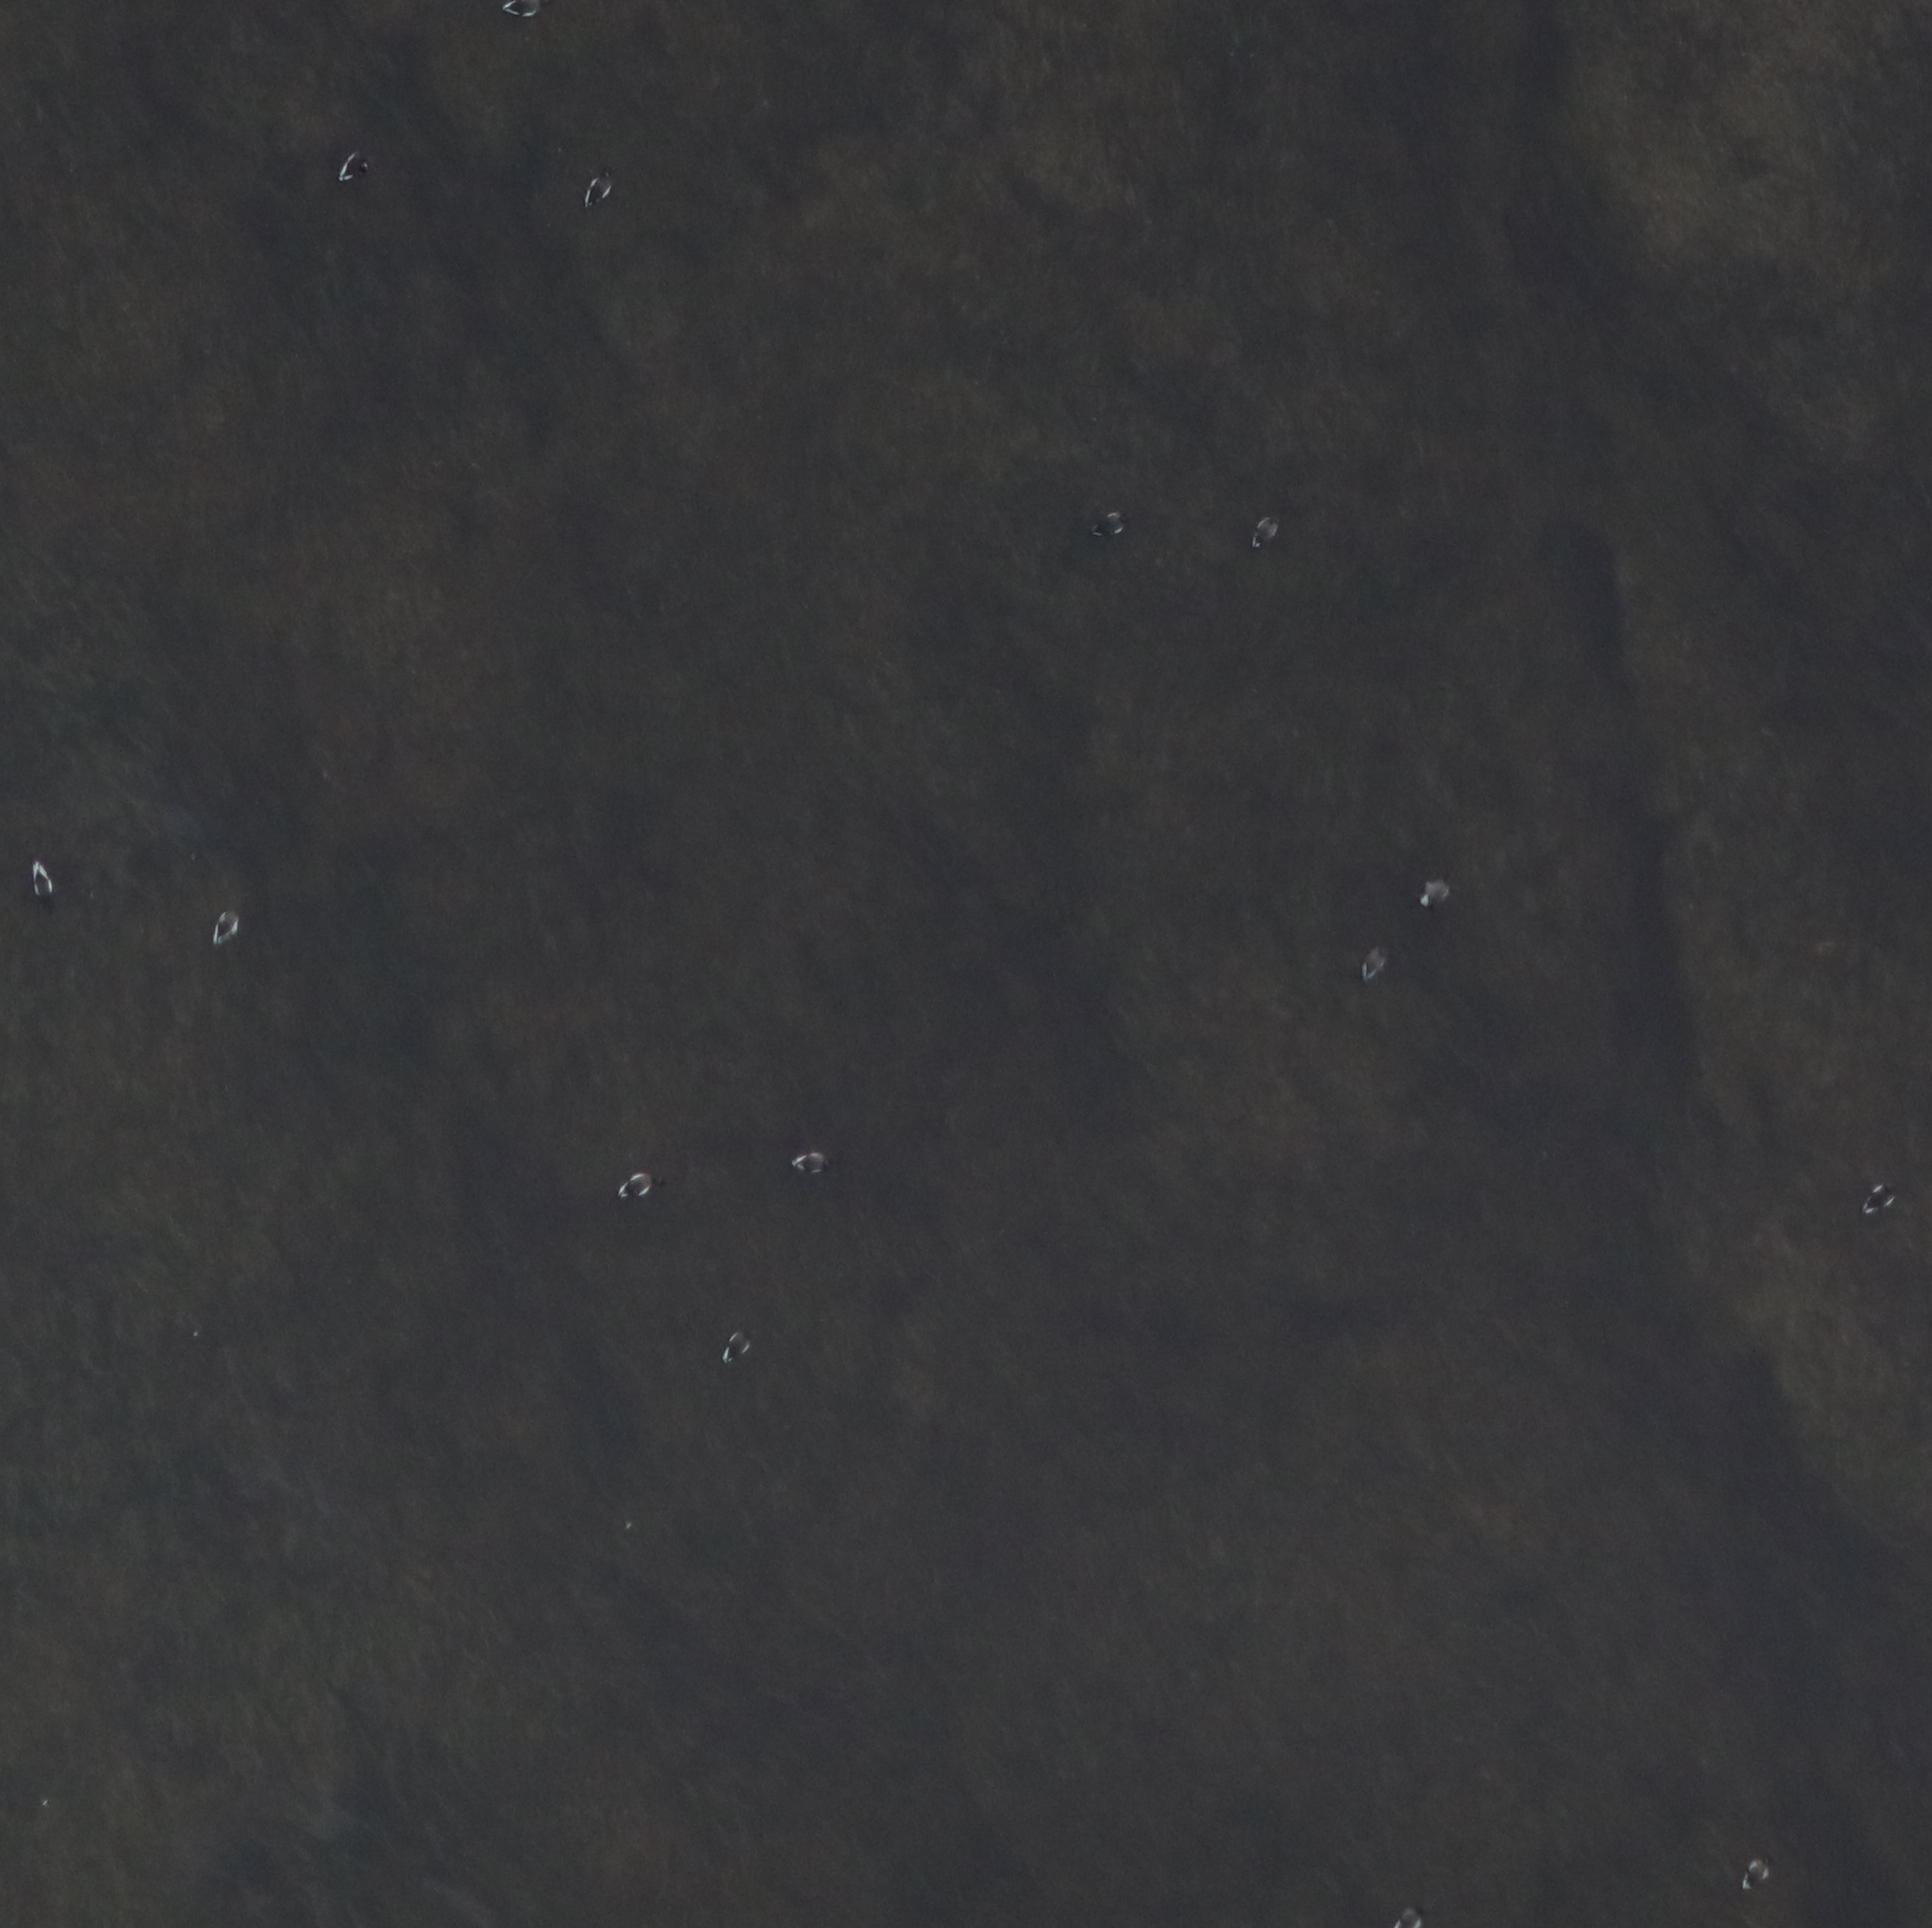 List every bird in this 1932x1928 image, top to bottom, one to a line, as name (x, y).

brant (528, 5)
brant (353, 166)
brant (594, 191)
brant (1113, 526)
brant (1269, 534)
brant (43, 882)
brant (1437, 893)
brant (226, 928)
brant (1377, 964)
brant (812, 1164)
brant (638, 1185)
brant (1879, 1199)
brant (737, 1344)
brant (1756, 1873)